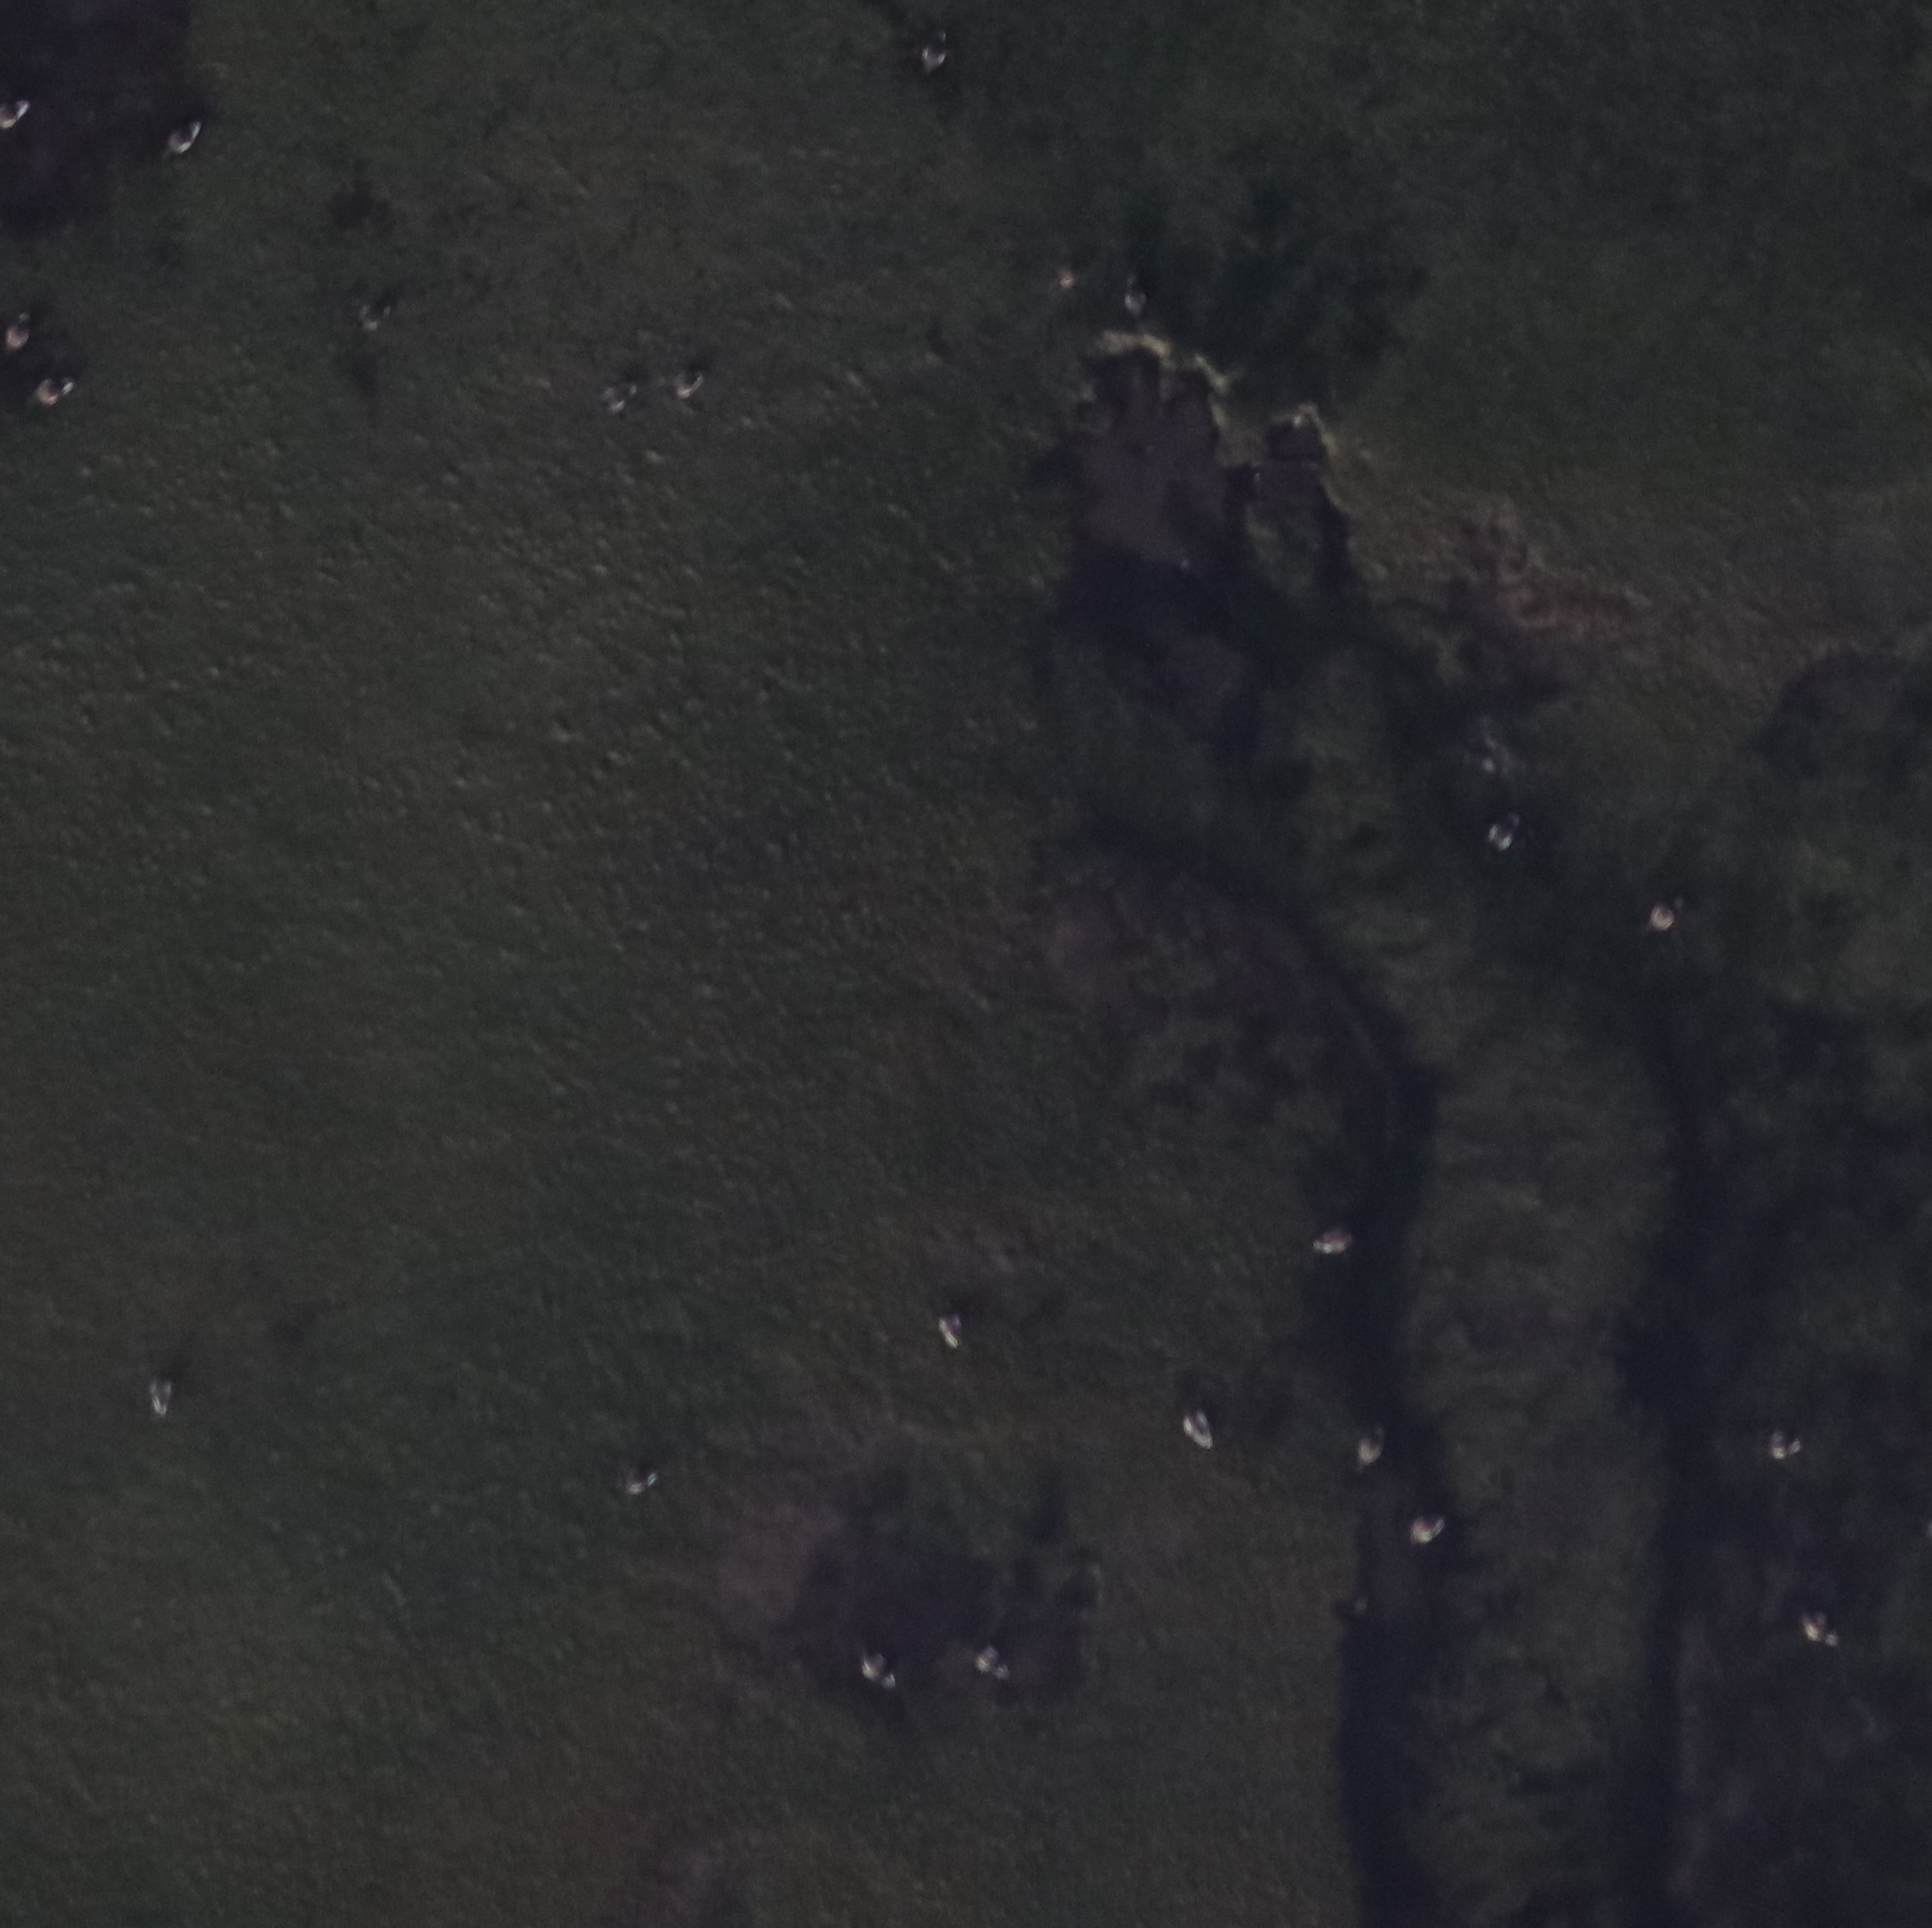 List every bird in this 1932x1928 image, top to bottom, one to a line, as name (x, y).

brant (935, 56)
brant (5, 114)
brant (182, 136)
brant (1135, 303)
brant (377, 314)
brant (19, 333)
brant (689, 387)
brant (48, 390)
brant (617, 397)
brant (1502, 834)
brant (1661, 914)
brant (1341, 1234)
brant (956, 1329)
brant (163, 1396)
brant (1202, 1428)
brant (1779, 1442)
brant (1368, 1449)
brant (637, 1478)
brant (1430, 1526)
brant (1822, 1631)
brant (998, 1665)
brant (877, 1669)